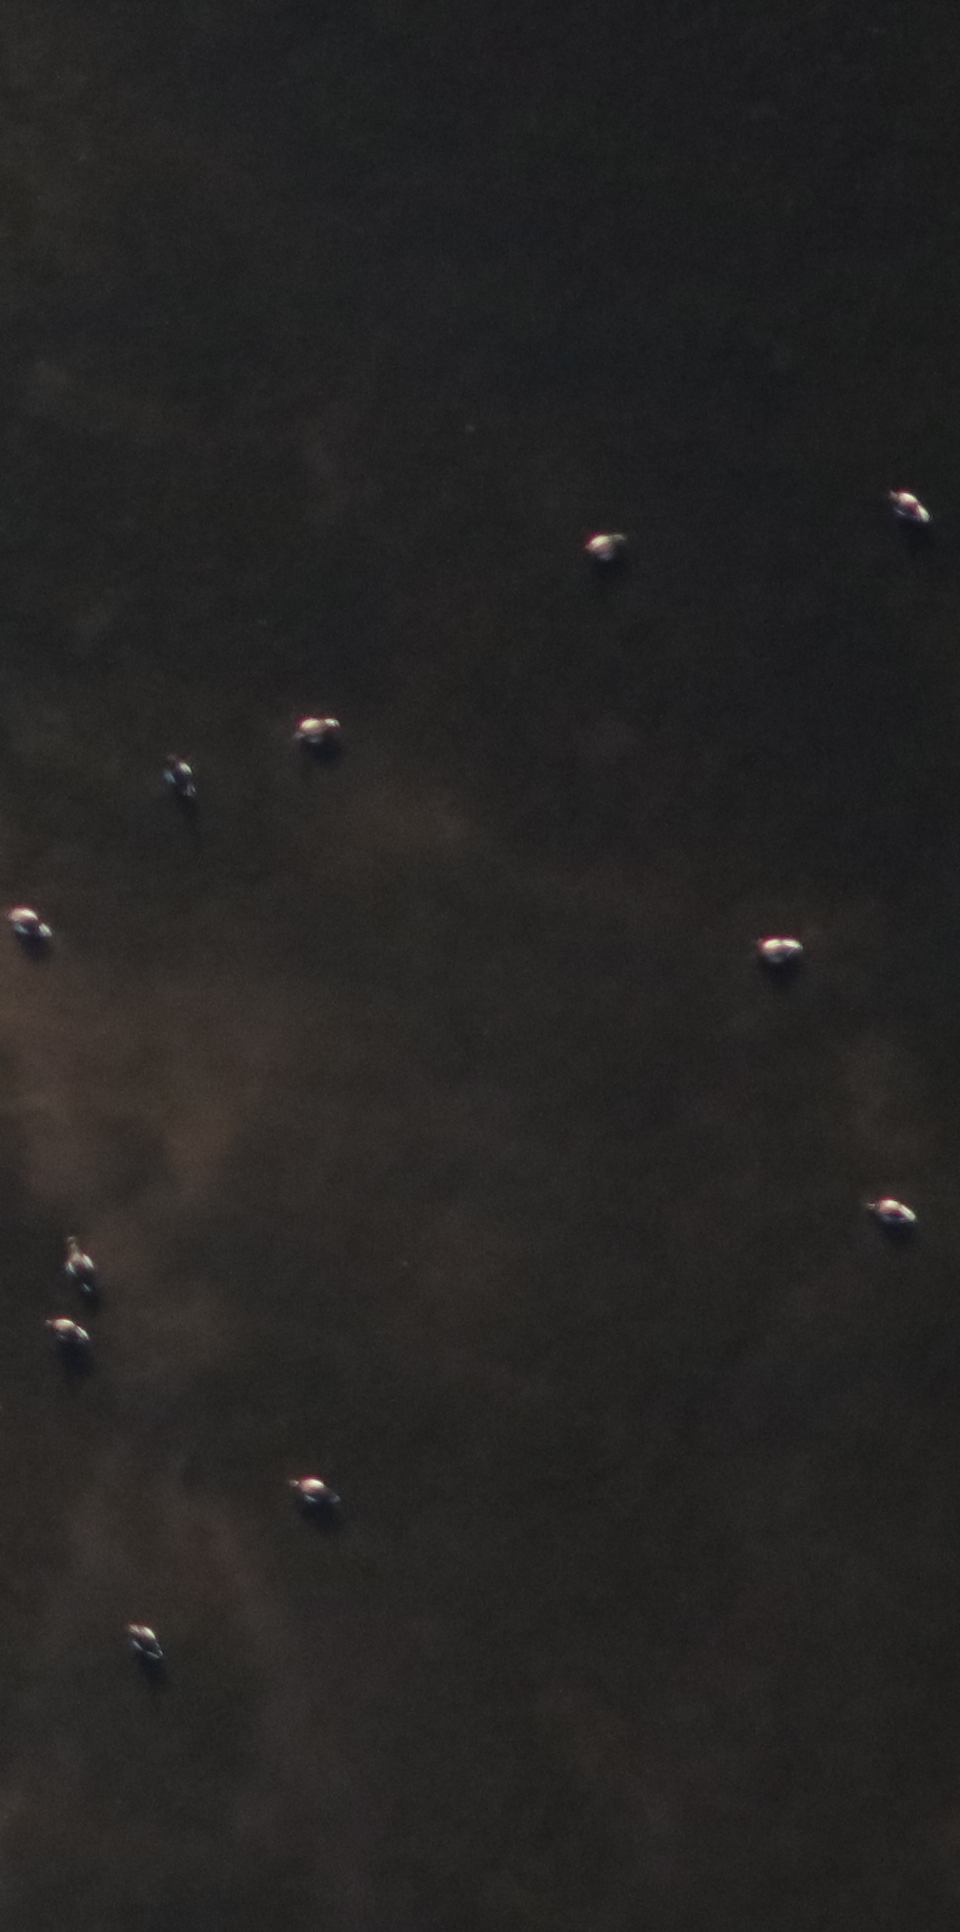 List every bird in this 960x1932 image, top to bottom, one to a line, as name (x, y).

brant (910, 507)
brant (603, 545)
brant (313, 729)
brant (180, 774)
brant (27, 922)
brant (778, 950)
brant (892, 1211)
brant (82, 1265)
brant (69, 1329)
brant (312, 1489)
brant (144, 1639)